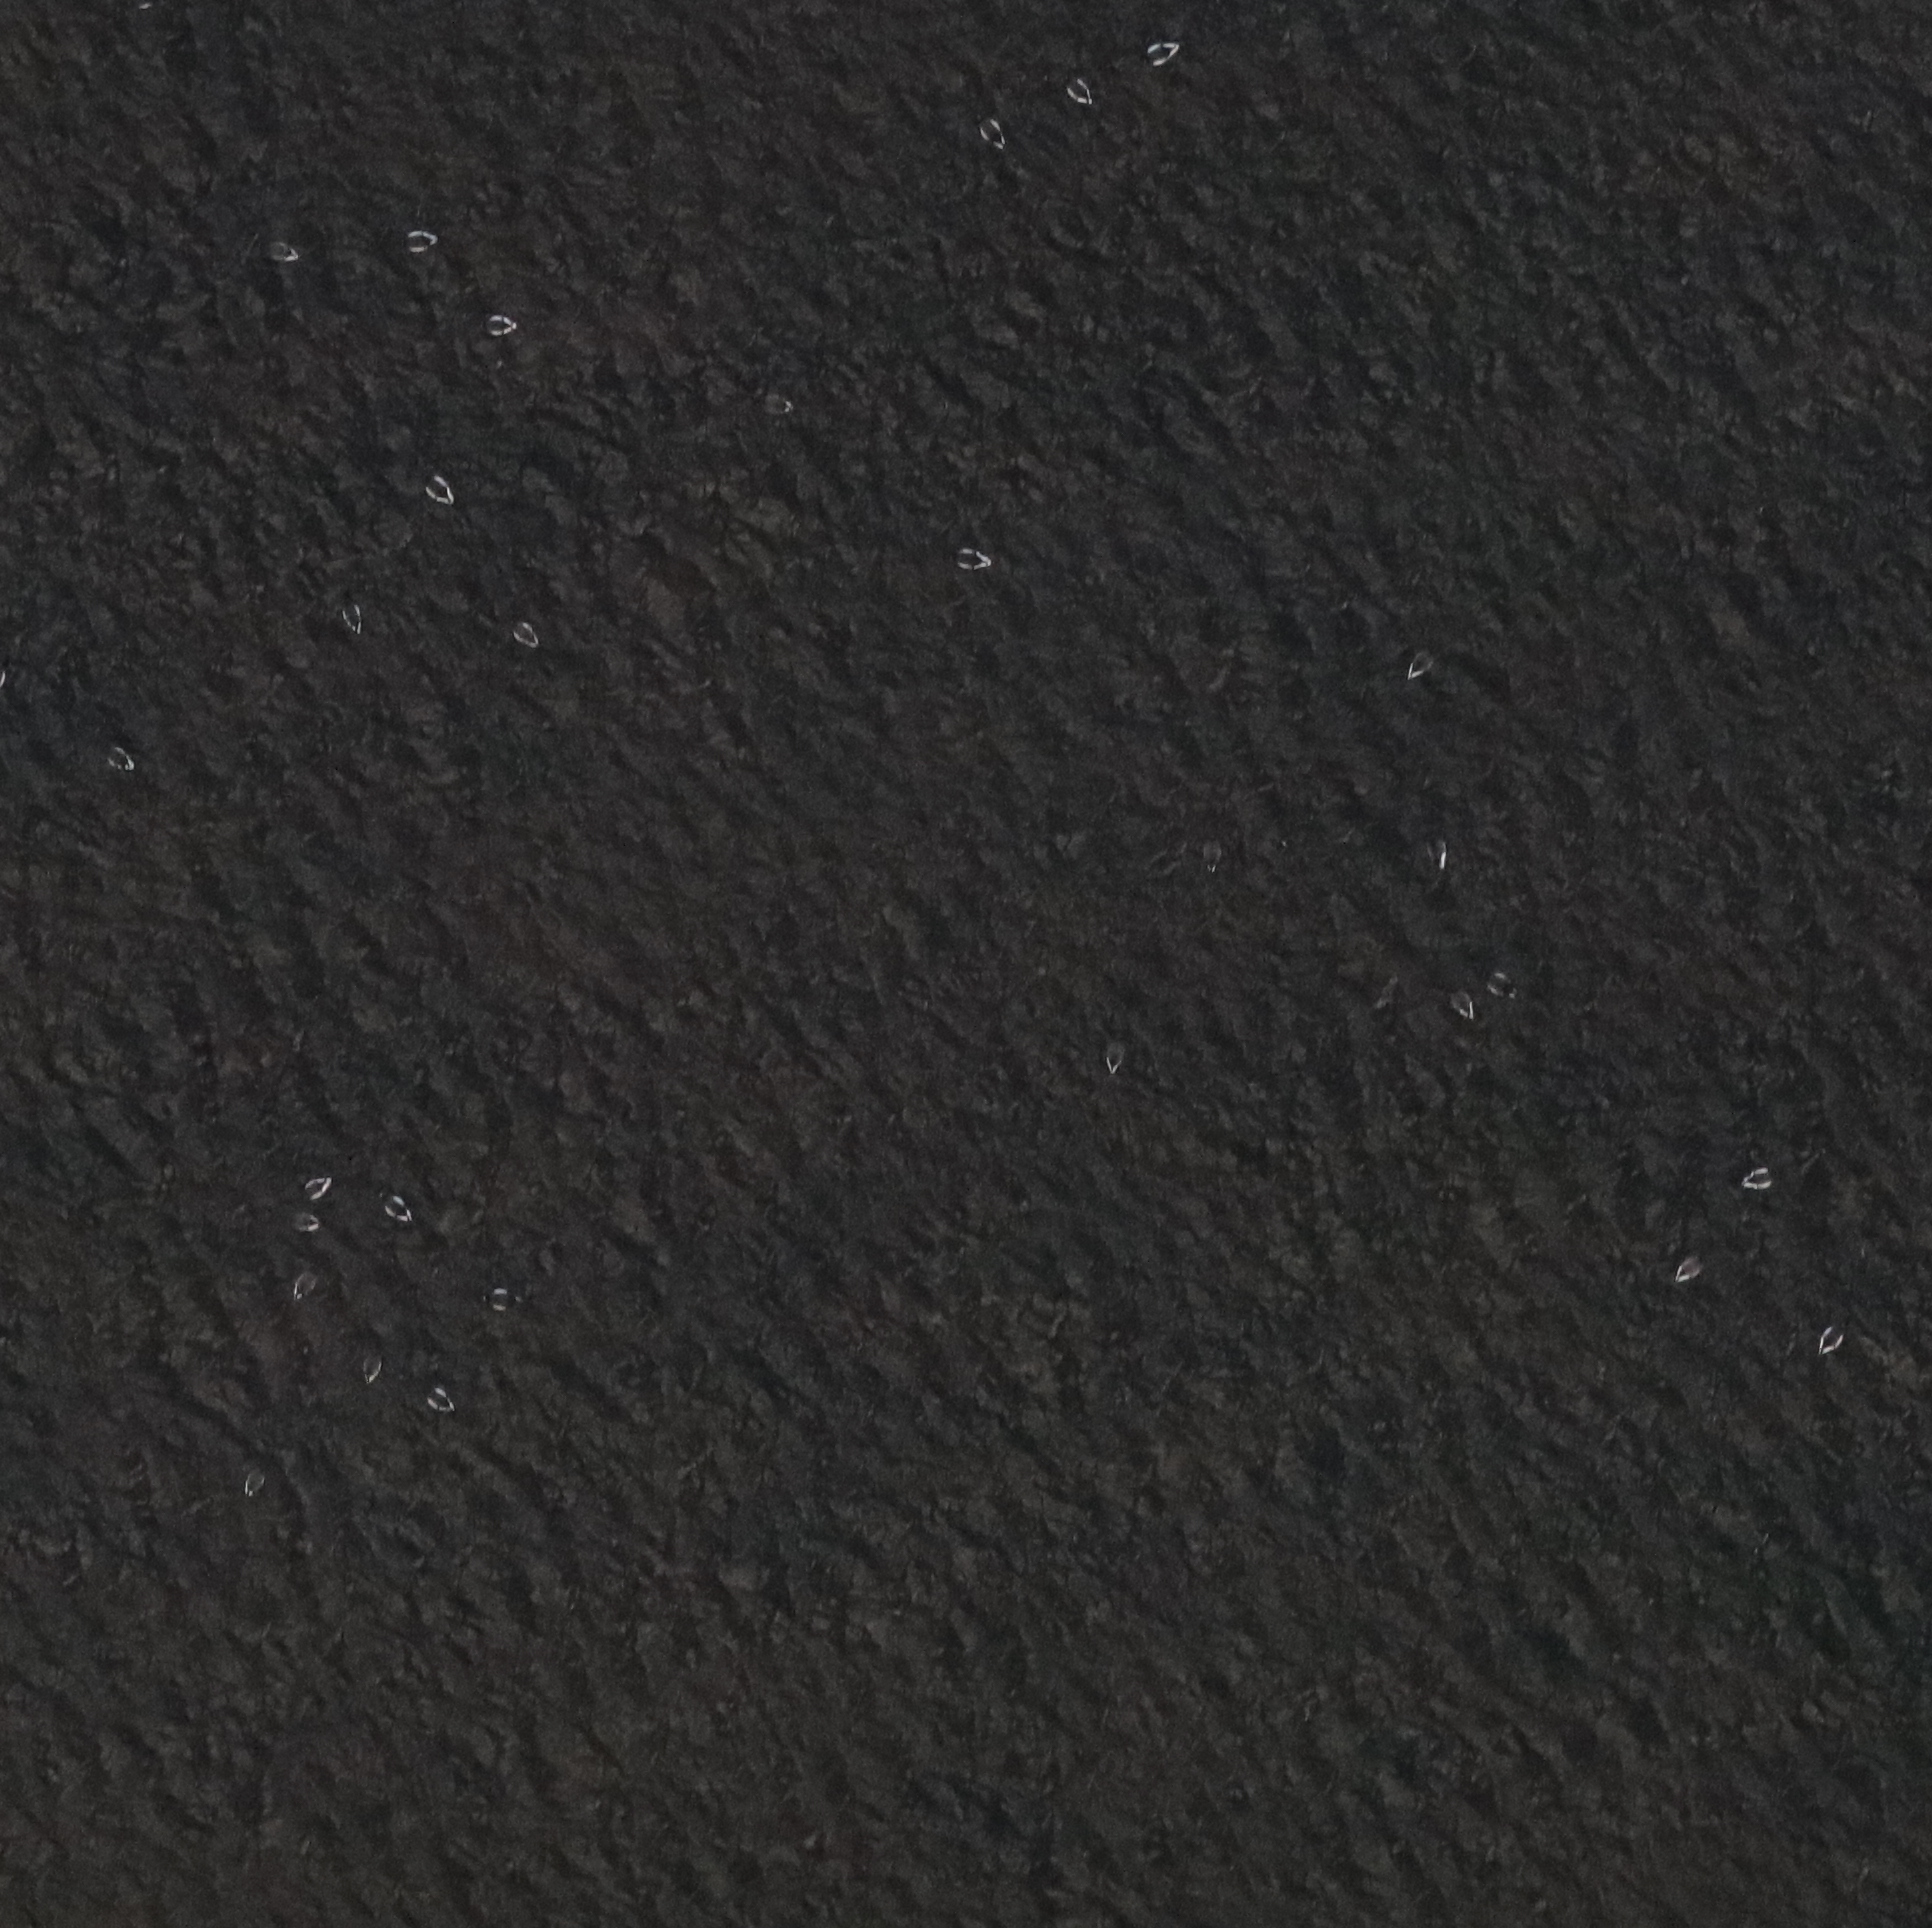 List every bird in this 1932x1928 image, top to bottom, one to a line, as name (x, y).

brant (1158, 54)
brant (1077, 89)
brant (991, 131)
brant (418, 240)
brant (280, 251)
brant (500, 326)
brant (775, 403)
brant (438, 490)
brant (971, 559)
brant (352, 615)
brant (523, 633)
brant (1421, 663)
brant (120, 757)
brant (1435, 851)
brant (1213, 854)
brant (1500, 984)
brant (1462, 1002)
brant (1114, 1057)
brant (1759, 1179)
brant (315, 1189)
brant (396, 1207)
brant (297, 1220)
brant (1689, 1267)
brant (304, 1285)
brant (500, 1299)
brant (1831, 1338)
brant (369, 1366)
brant (441, 1401)
brant (255, 1482)